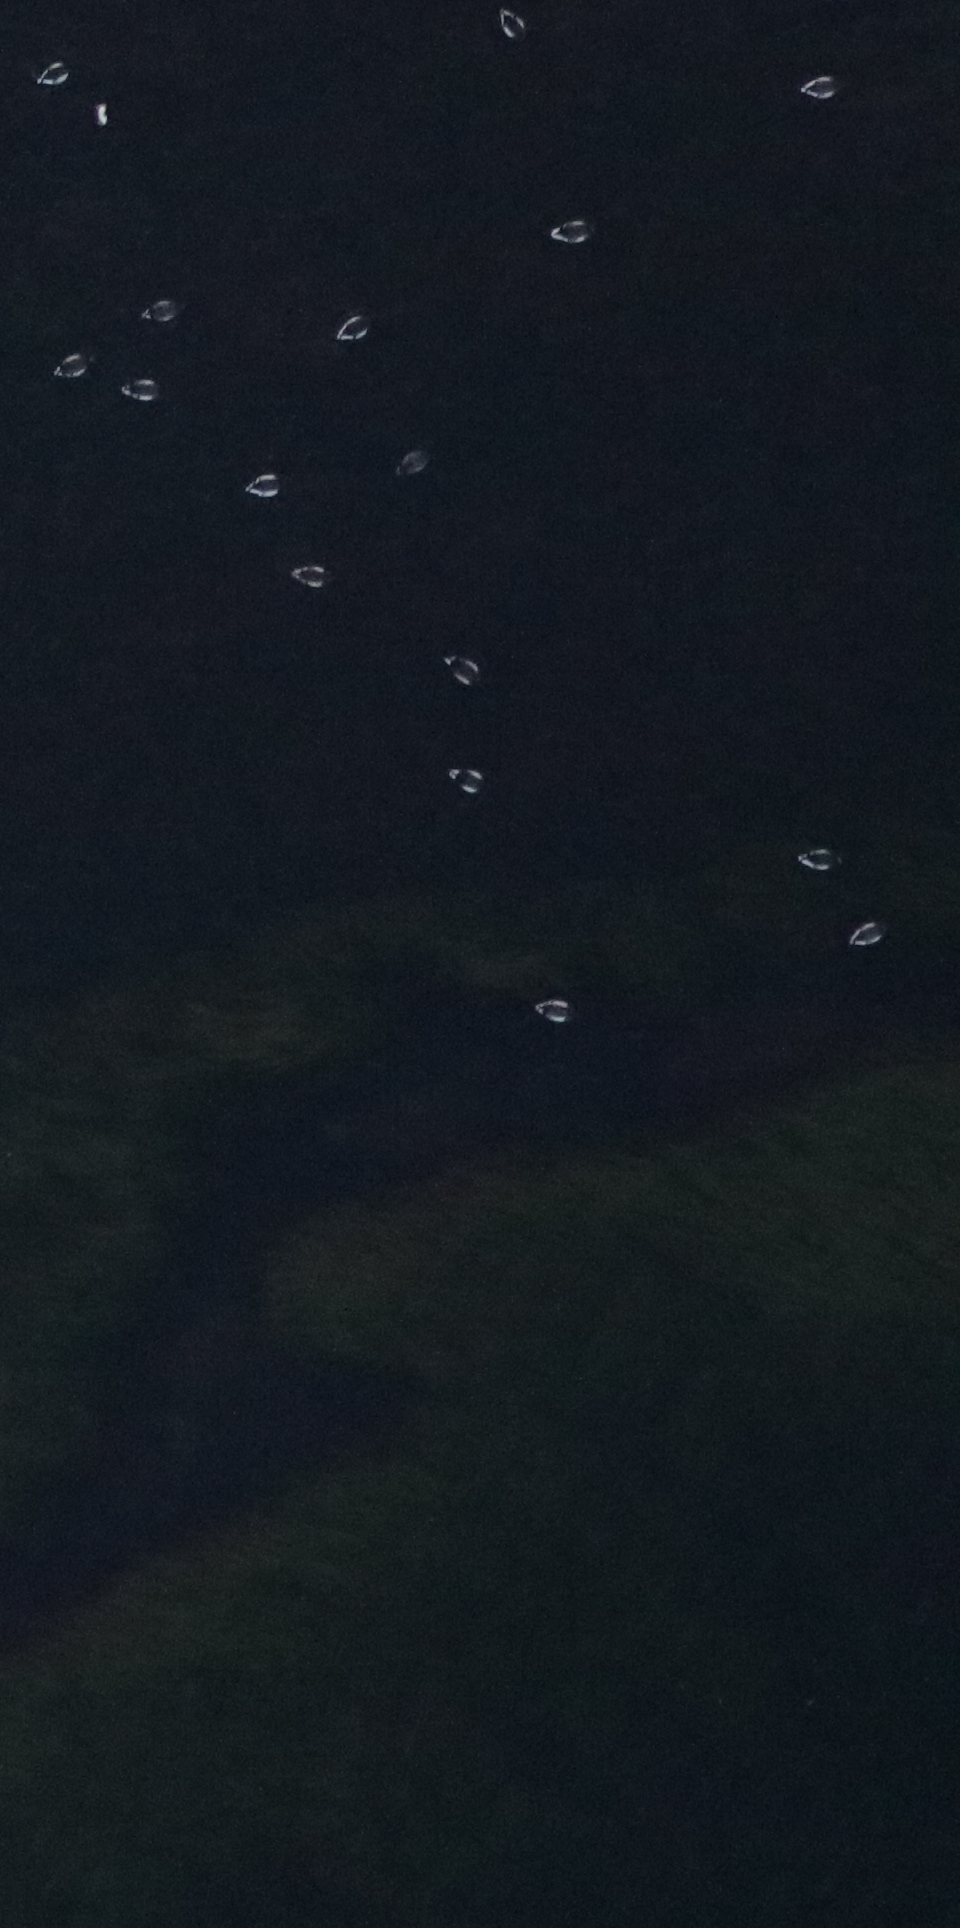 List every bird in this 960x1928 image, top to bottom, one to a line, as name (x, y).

brant (514, 26)
brant (54, 73)
brant (823, 88)
brant (106, 115)
brant (574, 231)
brant (164, 310)
brant (355, 328)
brant (73, 366)
brant (144, 389)
brant (414, 463)
brant (268, 484)
brant (313, 576)
brant (465, 670)
brant (469, 780)
brant (821, 858)
brant (870, 934)
brant (556, 1011)